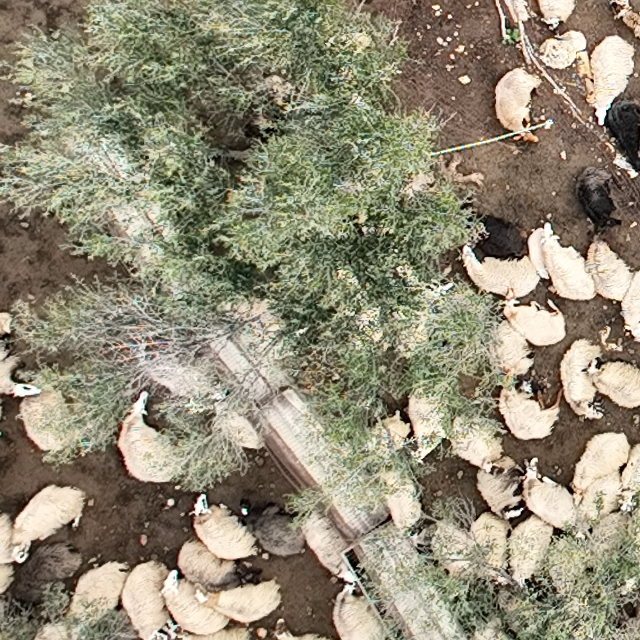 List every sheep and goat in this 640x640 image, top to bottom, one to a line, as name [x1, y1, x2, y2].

sheep [534, 0, 577, 31]
sheep [609, 3, 639, 53]
sheep [592, 34, 633, 125]
sheep [491, 68, 543, 145]
sheep [606, 100, 639, 172]
sheep [575, 167, 623, 226]
sheep [456, 200, 528, 259]
sheep [539, 218, 596, 303]
sheep [528, 230, 549, 280]
sheep [584, 235, 633, 300]
sheep [460, 244, 538, 299]
sheep [622, 263, 639, 339]
sheep [498, 286, 567, 346]
sheep [492, 320, 535, 375]
sheep [560, 338, 606, 420]
sheep [0, 345, 41, 398]
sheep [137, 345, 213, 400]
sheep [583, 356, 639, 408]
sheep [500, 366, 563, 441]
sheep [18, 371, 76, 450]
sheep [209, 378, 266, 450]
sheep [410, 383, 451, 459]
sheep [114, 391, 183, 482]
sheep [371, 412, 411, 453]
sheep [450, 412, 508, 473]
sheep [572, 428, 629, 505]
sheep [617, 436, 639, 511]
sheep [478, 453, 529, 518]
sheep [521, 456, 575, 532]
sheep [378, 458, 424, 529]
sheep [570, 471, 622, 540]
sheep [11, 482, 86, 561]
sheep [631, 493, 639, 566]
sheep [189, 495, 262, 556]
sheep [240, 499, 307, 559]
sheep [296, 507, 360, 583]
sheep [473, 510, 508, 572]
sheep [508, 513, 550, 589]
sheep [432, 514, 513, 587]
sheep [0, 515, 14, 567]
sheep [11, 537, 80, 614]
sheep [178, 537, 262, 584]
sheep [68, 561, 130, 626]
sheep [1, 563, 14, 591]
sheep [122, 563, 178, 639]
sheep [162, 569, 231, 630]
sheep [196, 578, 280, 621]
sheep [334, 583, 388, 639]
sheep [33, 613, 83, 637]
sheep [274, 621, 330, 637]
sheep [166, 622, 249, 639]